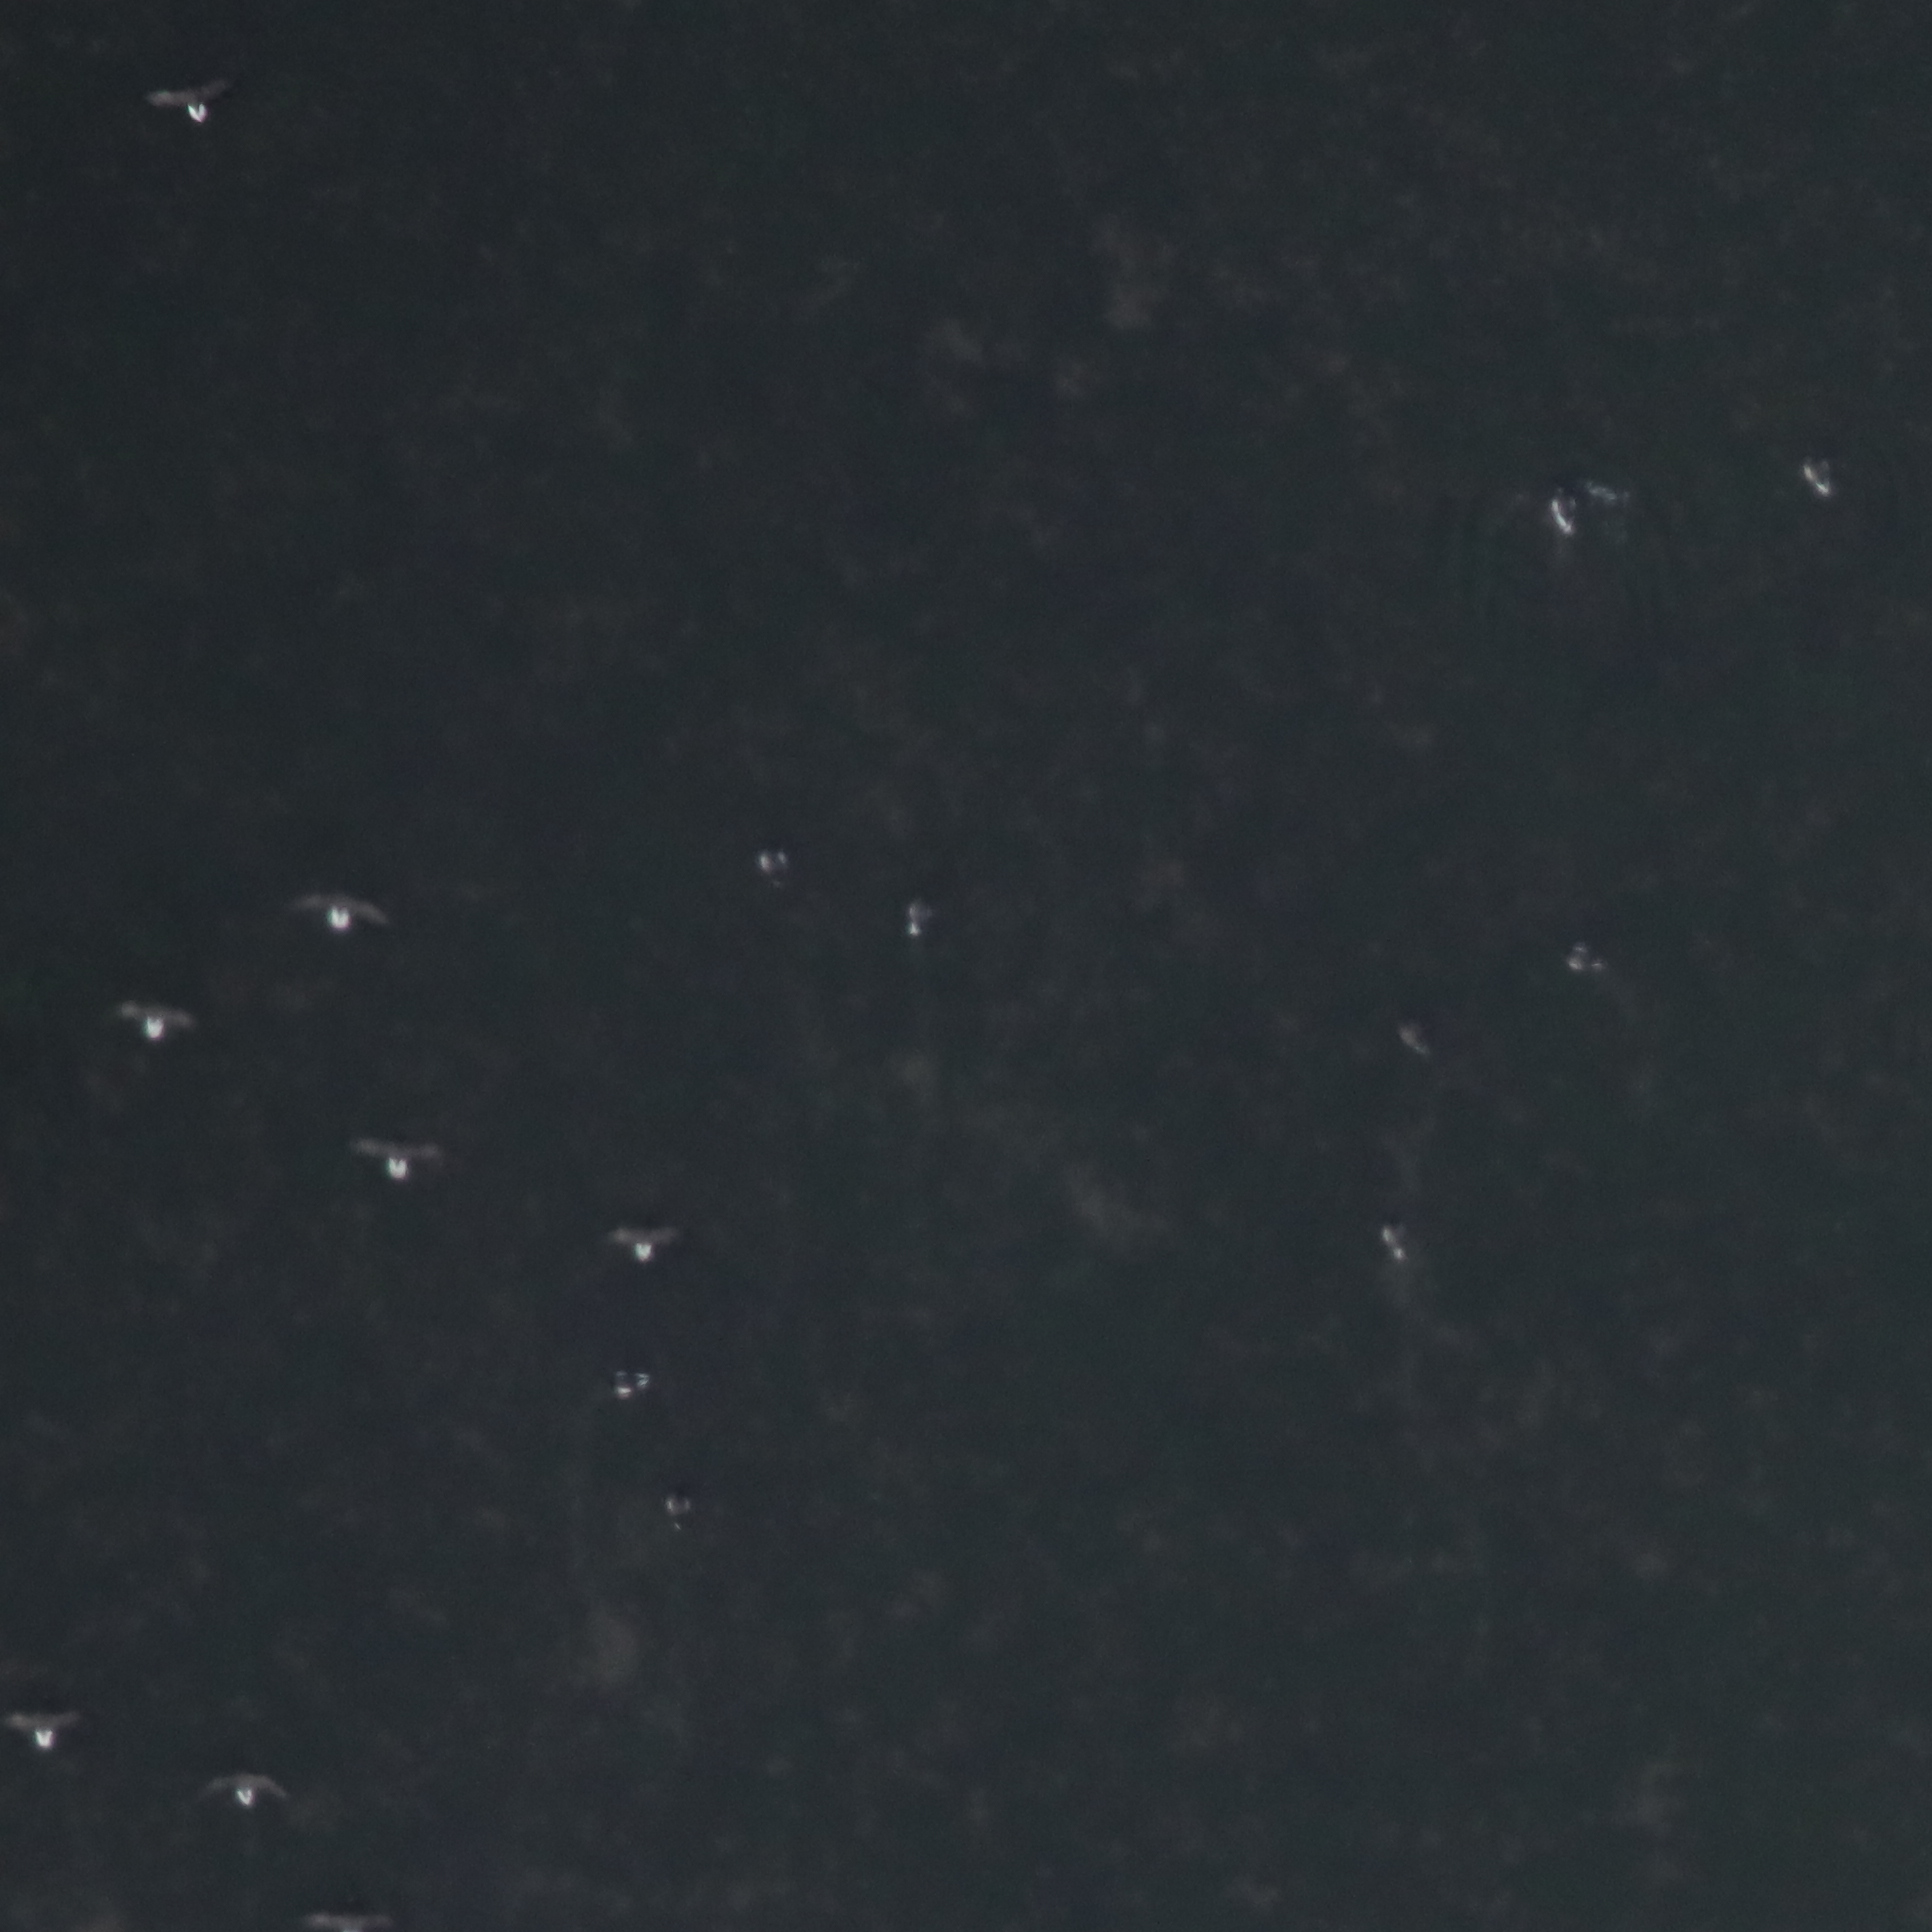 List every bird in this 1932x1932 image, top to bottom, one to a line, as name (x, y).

brant (194, 100)
brant (1818, 471)
brant (1564, 510)
brant (773, 865)
brant (343, 904)
brant (918, 913)
brant (1581, 958)
brant (155, 1018)
brant (1411, 1034)
brant (393, 1152)
brant (1392, 1237)
brant (643, 1240)
brant (629, 1384)
brant (677, 1507)
brant (44, 1725)
brant (242, 1786)
brant (349, 1925)